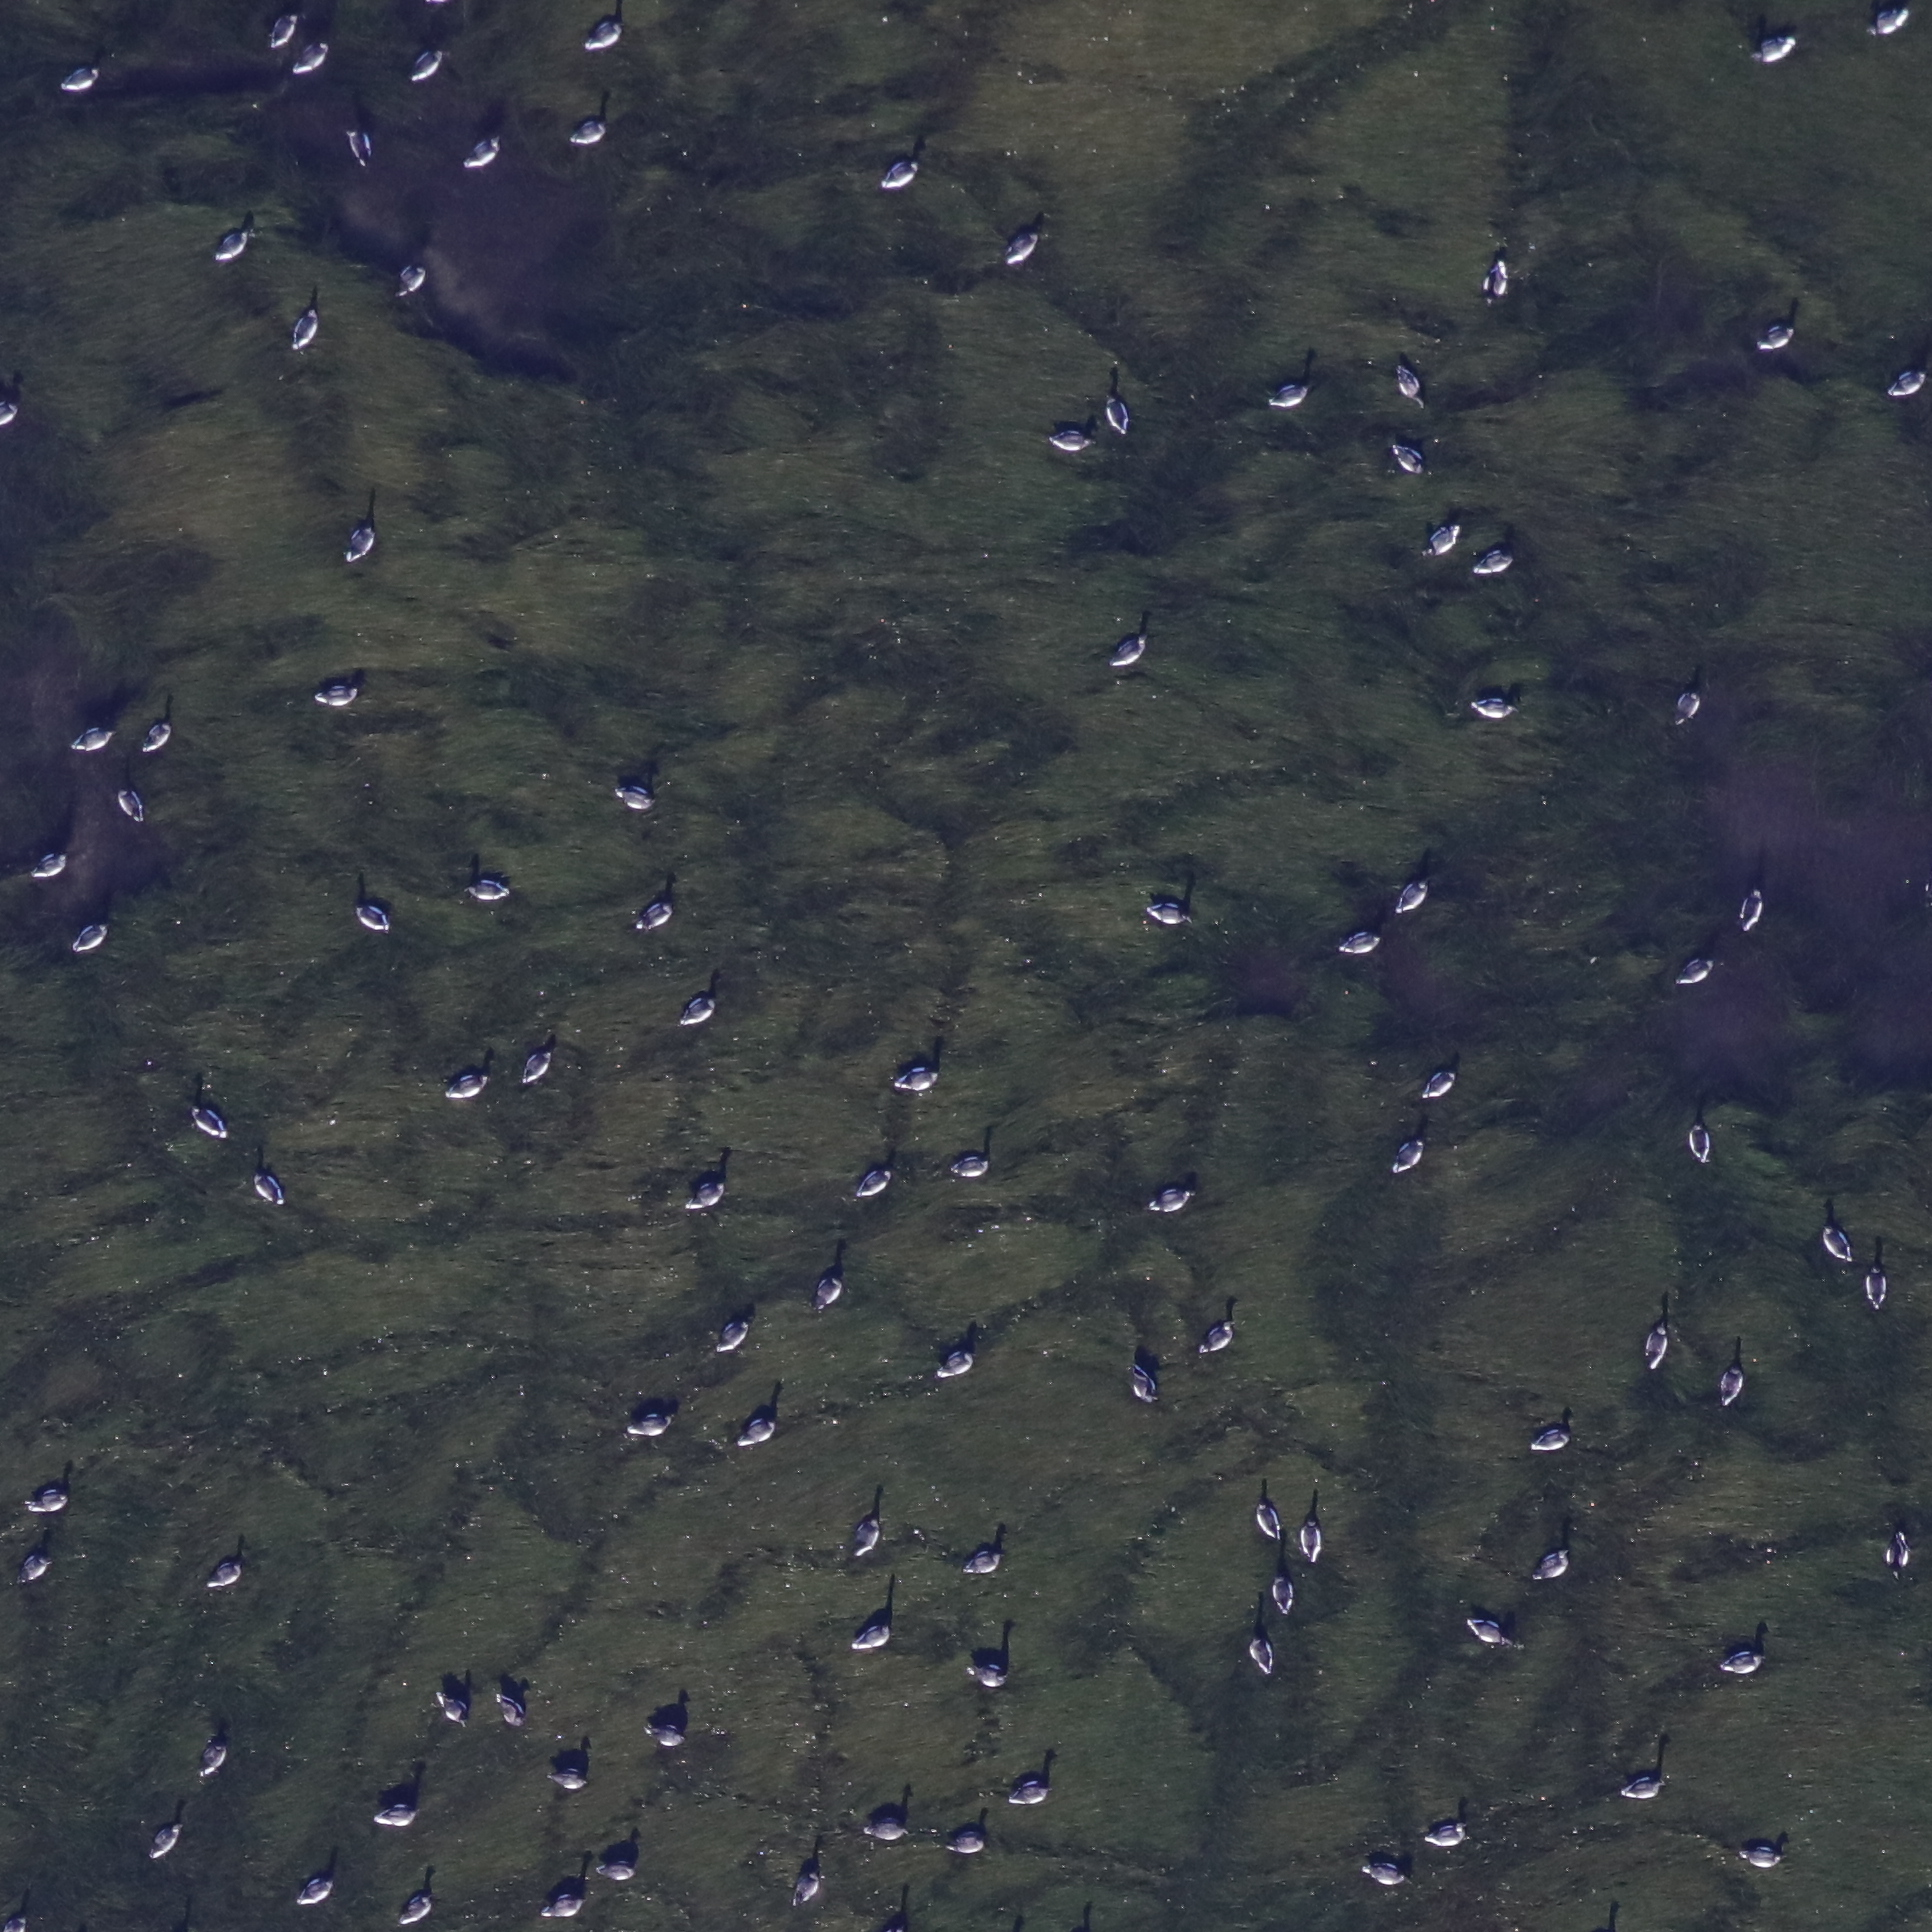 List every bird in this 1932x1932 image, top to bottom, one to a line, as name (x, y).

brant (1889, 19)
brant (610, 31)
brant (285, 34)
brant (1771, 47)
brant (308, 58)
brant (426, 65)
brant (81, 79)
brant (590, 133)
brant (361, 142)
brant (480, 152)
brant (900, 173)
brant (232, 247)
brant (1023, 248)
brant (1498, 280)
brant (412, 281)
brant (305, 331)
brant (1775, 336)
brant (1410, 384)
brant (1908, 384)
brant (1290, 395)
brant (1116, 412)
brant (1070, 440)
brant (1409, 457)
brant (1443, 540)
brant (360, 542)
brant (1494, 560)
brant (1129, 651)
brant (339, 693)
brant (1685, 705)
brant (1496, 707)
brant (156, 736)
brant (94, 739)
brant (636, 797)
brant (130, 802)
brant (50, 867)
brant (489, 889)
brant (1412, 897)
brant (1753, 908)
brant (1169, 912)
brant (653, 915)
brant (373, 916)
brant (91, 937)
brant (1358, 943)
brant (1694, 971)
brant (698, 1011)
brant (537, 1065)
brant (917, 1079)
brant (468, 1085)
brant (1439, 1085)
brant (208, 1119)
brant (1700, 1141)
brant (1409, 1156)
brant (971, 1165)
brant (874, 1182)
brant (269, 1187)
brant (708, 1197)
brant (1173, 1200)
brant (1835, 1242)
brant (1876, 1288)
brant (828, 1292)
brant (730, 1337)
brant (1218, 1337)
brant (1656, 1346)
brant (954, 1364)
brant (1144, 1383)
brant (1731, 1384)
brant (650, 1426)
brant (758, 1430)
brant (1551, 1439)
brant (50, 1500)
brant (1266, 1519)
brant (866, 1536)
brant (1310, 1540)
brant (1899, 1554)
brant (982, 1562)
brant (1551, 1566)
brant (33, 1569)
brant (226, 1574)
brant (1282, 1592)
brant (1488, 1633)
brant (872, 1636)
brant (1262, 1653)
brant (1740, 1663)
brant (990, 1674)
brant (455, 1707)
brant (514, 1709)
brant (668, 1734)
brant (213, 1757)
brant (569, 1778)
brant (1643, 1785)
brant (1028, 1793)
brant (398, 1815)
brant (887, 1830)
brant (1445, 1835)
brant (168, 1839)
brant (964, 1842)
brant (1763, 1856)
brant (616, 1869)
brant (1385, 1872)
brant (807, 1888)
brant (313, 1890)
brant (564, 1906)
brant (415, 1907)